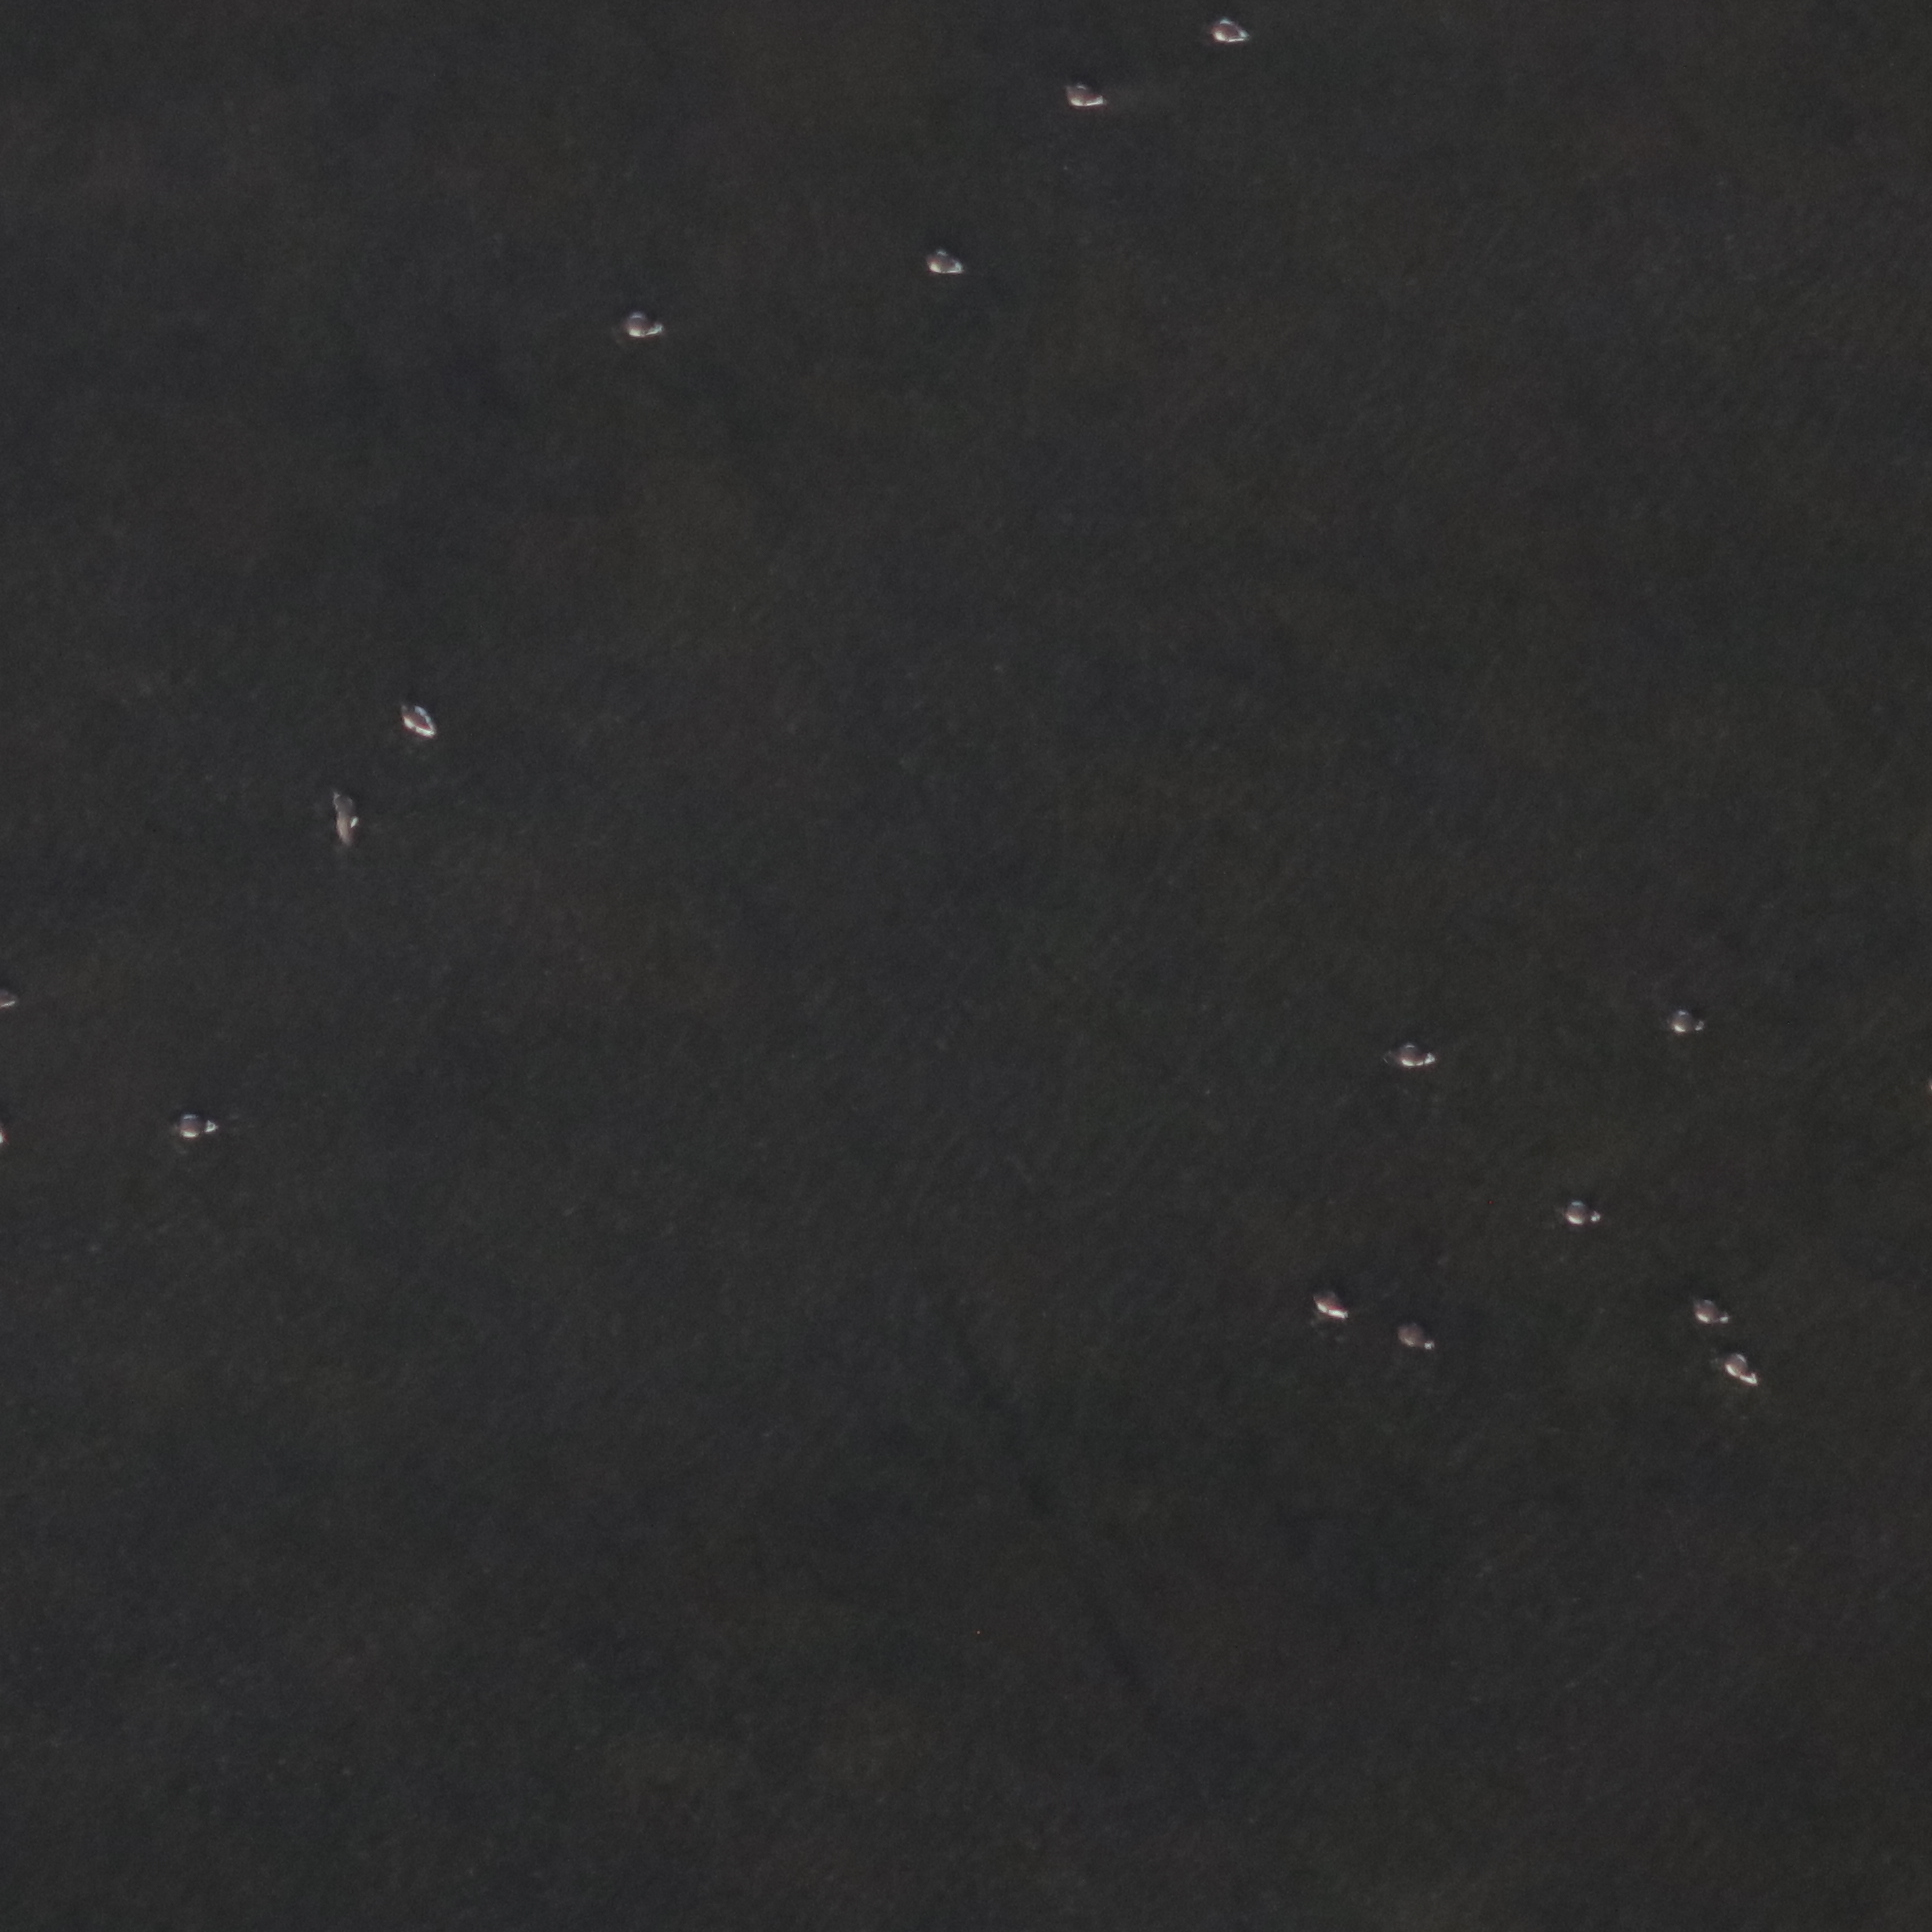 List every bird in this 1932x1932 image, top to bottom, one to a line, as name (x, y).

brant (1227, 32)
brant (1081, 94)
brant (943, 263)
brant (640, 326)
brant (416, 719)
brant (345, 821)
brant (1684, 1022)
brant (1410, 1056)
brant (193, 1127)
brant (1580, 1213)
brant (1330, 1304)
brant (1709, 1309)
brant (1414, 1334)
brant (1736, 1366)